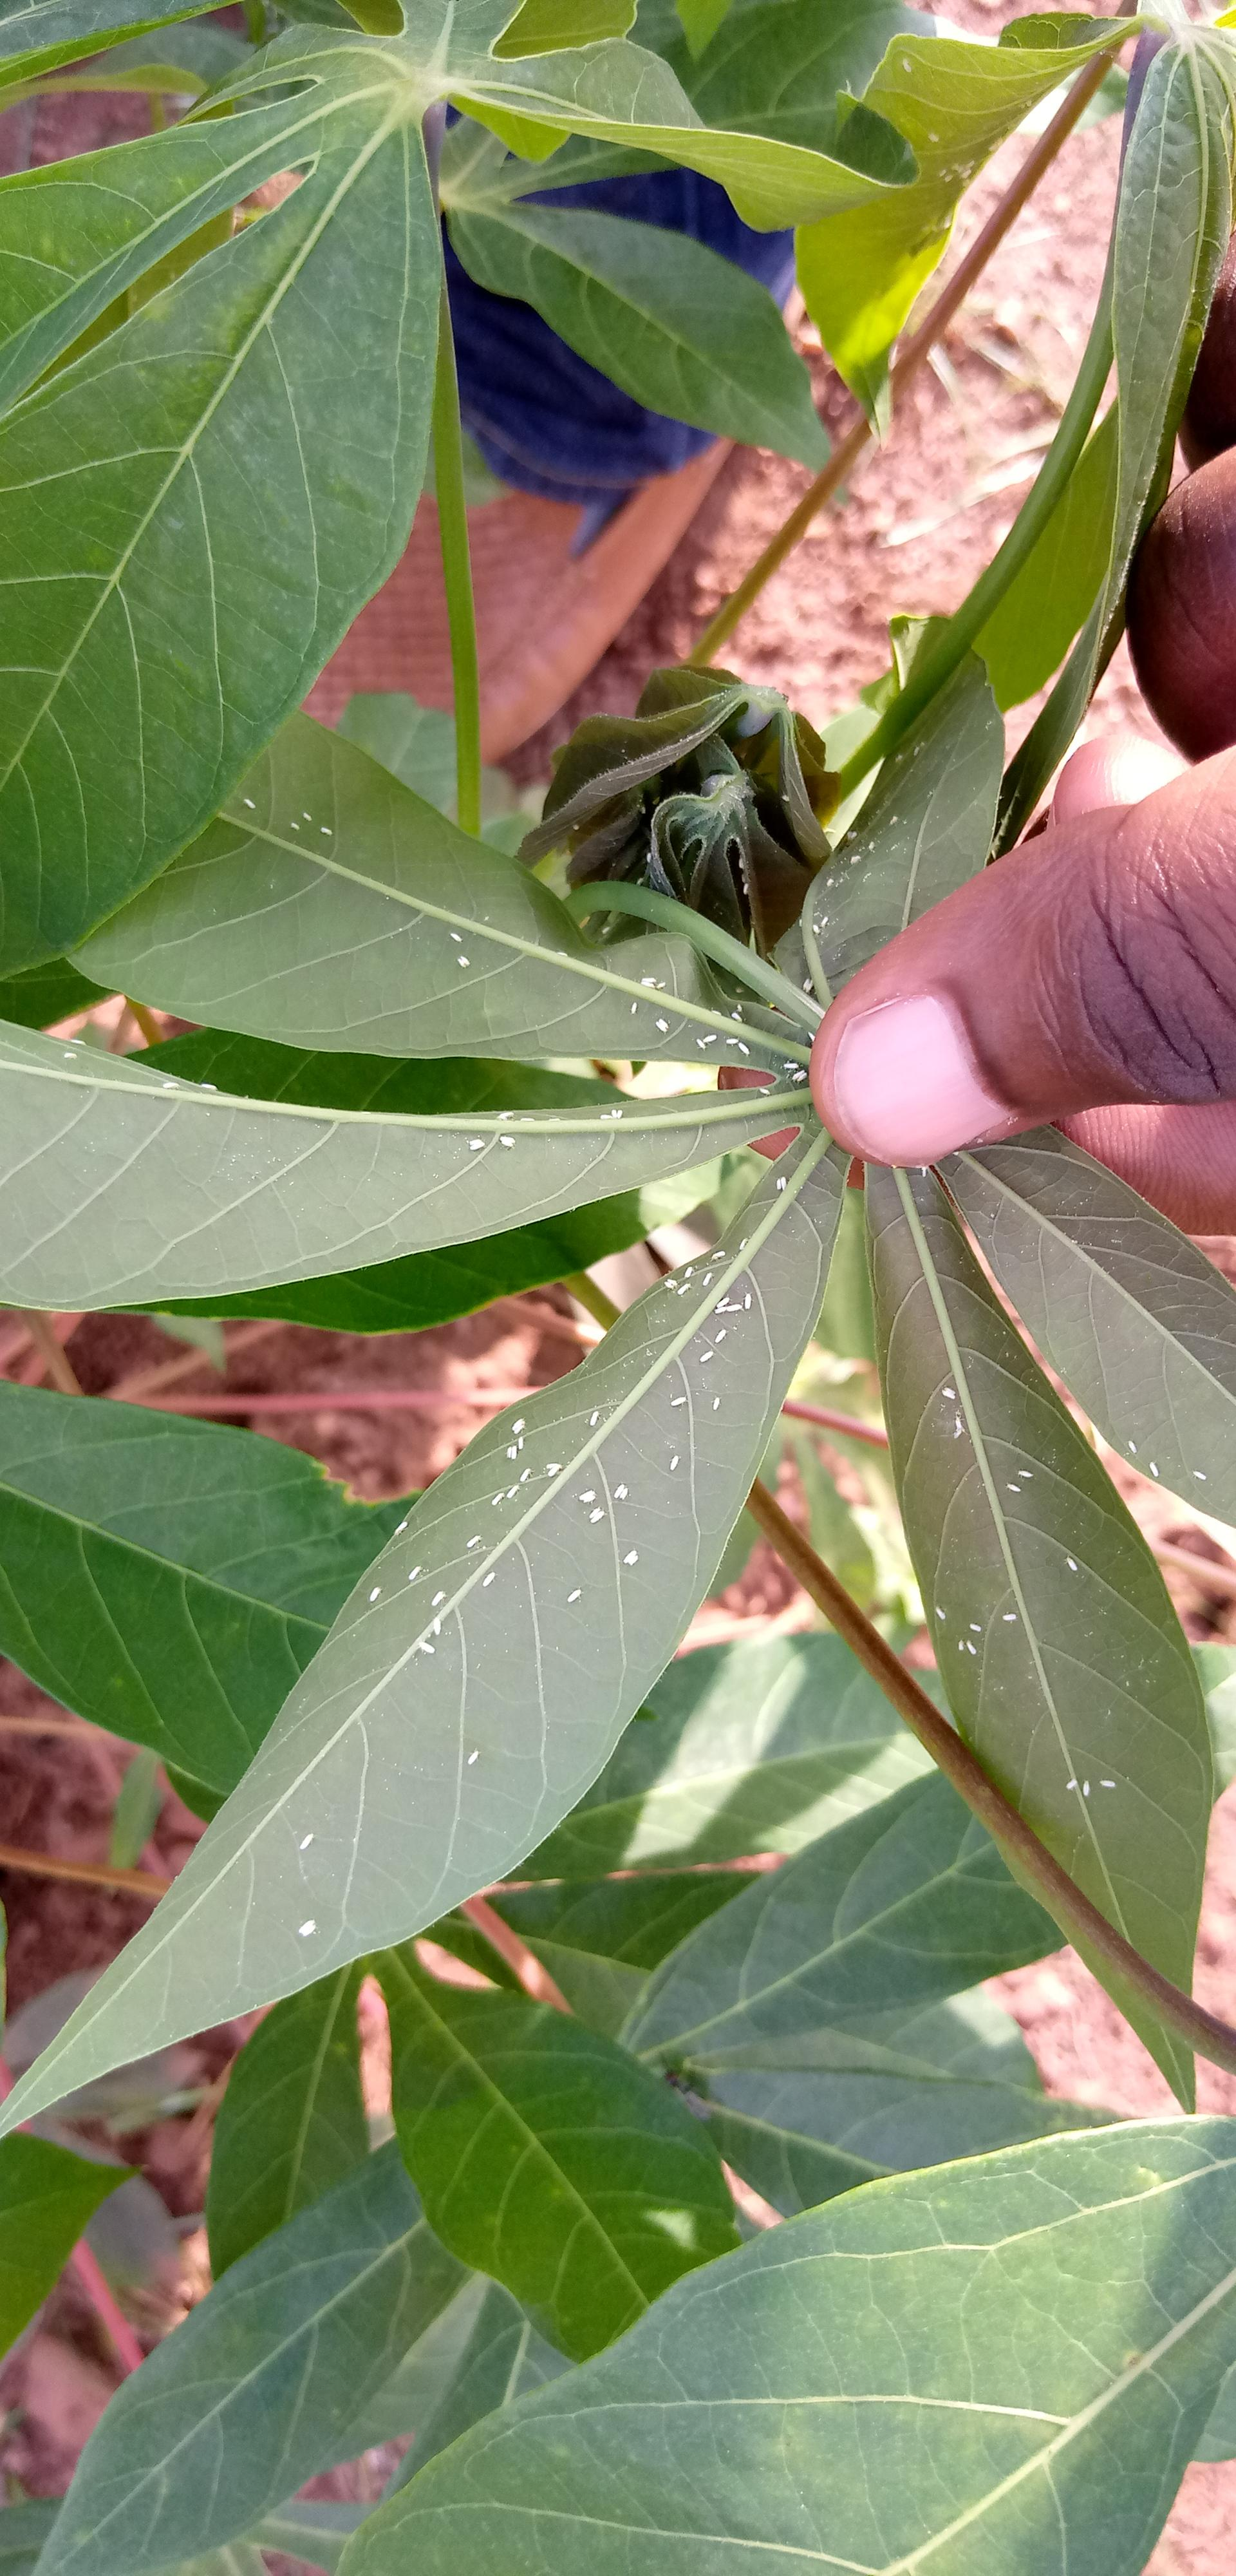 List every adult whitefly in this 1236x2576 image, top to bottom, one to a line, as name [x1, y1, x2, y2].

whitefly [780, 793, 791, 804]
whitefly [243, 797, 259, 811]
whitefly [301, 811, 315, 823]
whitefly [288, 822, 302, 833]
whitefly [318, 824, 335, 838]
whitefly [644, 852, 655, 864]
whitefly [825, 876, 836, 888]
whitefly [635, 877, 645, 887]
whitefly [741, 883, 752, 895]
whitefly [819, 914, 830, 927]
whitefly [810, 921, 821, 937]
whitefly [449, 931, 465, 943]
whitefly [460, 954, 472, 967]
whitefly [456, 957, 467, 969]
whitefly [639, 976, 657, 983]
whitefly [801, 976, 810, 992]
whitefly [805, 980, 815, 995]
whitefly [656, 980, 667, 990]
whitefly [639, 981, 655, 990]
whitefly [630, 999, 640, 1016]
whitefly [731, 1011, 745, 1023]
whitefly [659, 1018, 670, 1031]
whitefly [655, 1020, 668, 1034]
whitefly [702, 1032, 718, 1043]
whitefly [724, 1036, 741, 1046]
whitefly [695, 1037, 709, 1052]
whitefly [737, 1041, 751, 1058]
whitefly [778, 1060, 800, 1070]
whitefly [791, 1070, 805, 1083]
whitefly [797, 1072, 809, 1085]
whitefly [756, 1086, 774, 1097]
whitefly [617, 1107, 624, 1120]
whitefly [610, 1108, 617, 1119]
whitefly [498, 1111, 515, 1118]
whitefly [599, 1113, 614, 1121]
whitefly [498, 1135, 517, 1144]
whitefly [467, 1138, 483, 1147]
whitefly [500, 1141, 514, 1148]
whitefly [469, 1141, 487, 1153]
whitefly [780, 1175, 790, 1191]
whitefly [775, 1177, 782, 1191]
whitefly [739, 1236, 748, 1252]
whitefly [709, 1250, 727, 1262]
whitefly [683, 1265, 695, 1278]
whitefly [701, 1271, 715, 1289]
whitefly [666, 1278, 680, 1287]
whitefly [662, 1281, 674, 1291]
whitefly [676, 1282, 693, 1298]
whitefly [743, 1291, 754, 1312]
whitefly [714, 1295, 731, 1308]
whitefly [726, 1302, 744, 1313]
whitefly [713, 1304, 727, 1316]
whitefly [713, 1326, 729, 1346]
whitefly [697, 1349, 716, 1365]
whitefly [942, 1387, 956, 1396]
whitefly [941, 1389, 955, 1401]
whitefly [668, 1394, 689, 1408]
whitefly [709, 1394, 724, 1412]
whitefly [587, 1408, 601, 1428]
whitefly [953, 1416, 966, 1429]
whitefly [510, 1417, 526, 1432]
whitefly [513, 1424, 526, 1436]
whitefly [517, 1434, 528, 1452]
whitefly [1125, 1439, 1141, 1455]
whitefly [511, 1444, 520, 1461]
whitefly [506, 1444, 512, 1461]
whitefly [668, 1452, 682, 1473]
whitefly [1147, 1459, 1162, 1479]
whitefly [545, 1461, 565, 1470]
whitefly [517, 1465, 532, 1483]
whitefly [546, 1465, 561, 1479]
whitefly [1016, 1468, 1036, 1479]
whitefly [1190, 1469, 1209, 1482]
whitefly [1003, 1482, 1023, 1494]
whitefly [612, 1483, 624, 1500]
whitefly [505, 1484, 521, 1499]
whitefly [619, 1486, 629, 1501]
whitefly [577, 1489, 595, 1502]
whitefly [489, 1490, 505, 1508]
whitefly [583, 1494, 597, 1504]
whitefly [587, 1506, 602, 1520]
whitefly [589, 1510, 606, 1526]
whitefly [394, 1519, 409, 1537]
whitefly [465, 1533, 483, 1549]
whitefly [622, 1549, 639, 1566]
whitefly [630, 1554, 639, 1567]
whitefly [1065, 1555, 1080, 1573]
whitefly [407, 1565, 423, 1582]
whitefly [480, 1571, 497, 1590]
whitefly [367, 1584, 383, 1604]
whitefly [566, 1587, 583, 1605]
whitefly [429, 1588, 447, 1609]
whitefly [933, 1604, 948, 1621]
whitefly [1000, 1612, 1019, 1622]
whitefly [433, 1615, 445, 1636]
whitefly [967, 1624, 982, 1633]
whitefly [955, 1639, 966, 1653]
whitefly [964, 1639, 978, 1656]
whitefly [416, 1640, 438, 1655]
whitefly [466, 1748, 480, 1766]
whitefly [1064, 1777, 1078, 1792]
whitefly [1081, 1778, 1091, 1797]
whitefly [1097, 1778, 1117, 1788]
whitefly [296, 1829, 317, 1850]
whitefly [297, 1918, 317, 1935]
whitefly [303, 1924, 316, 1938]